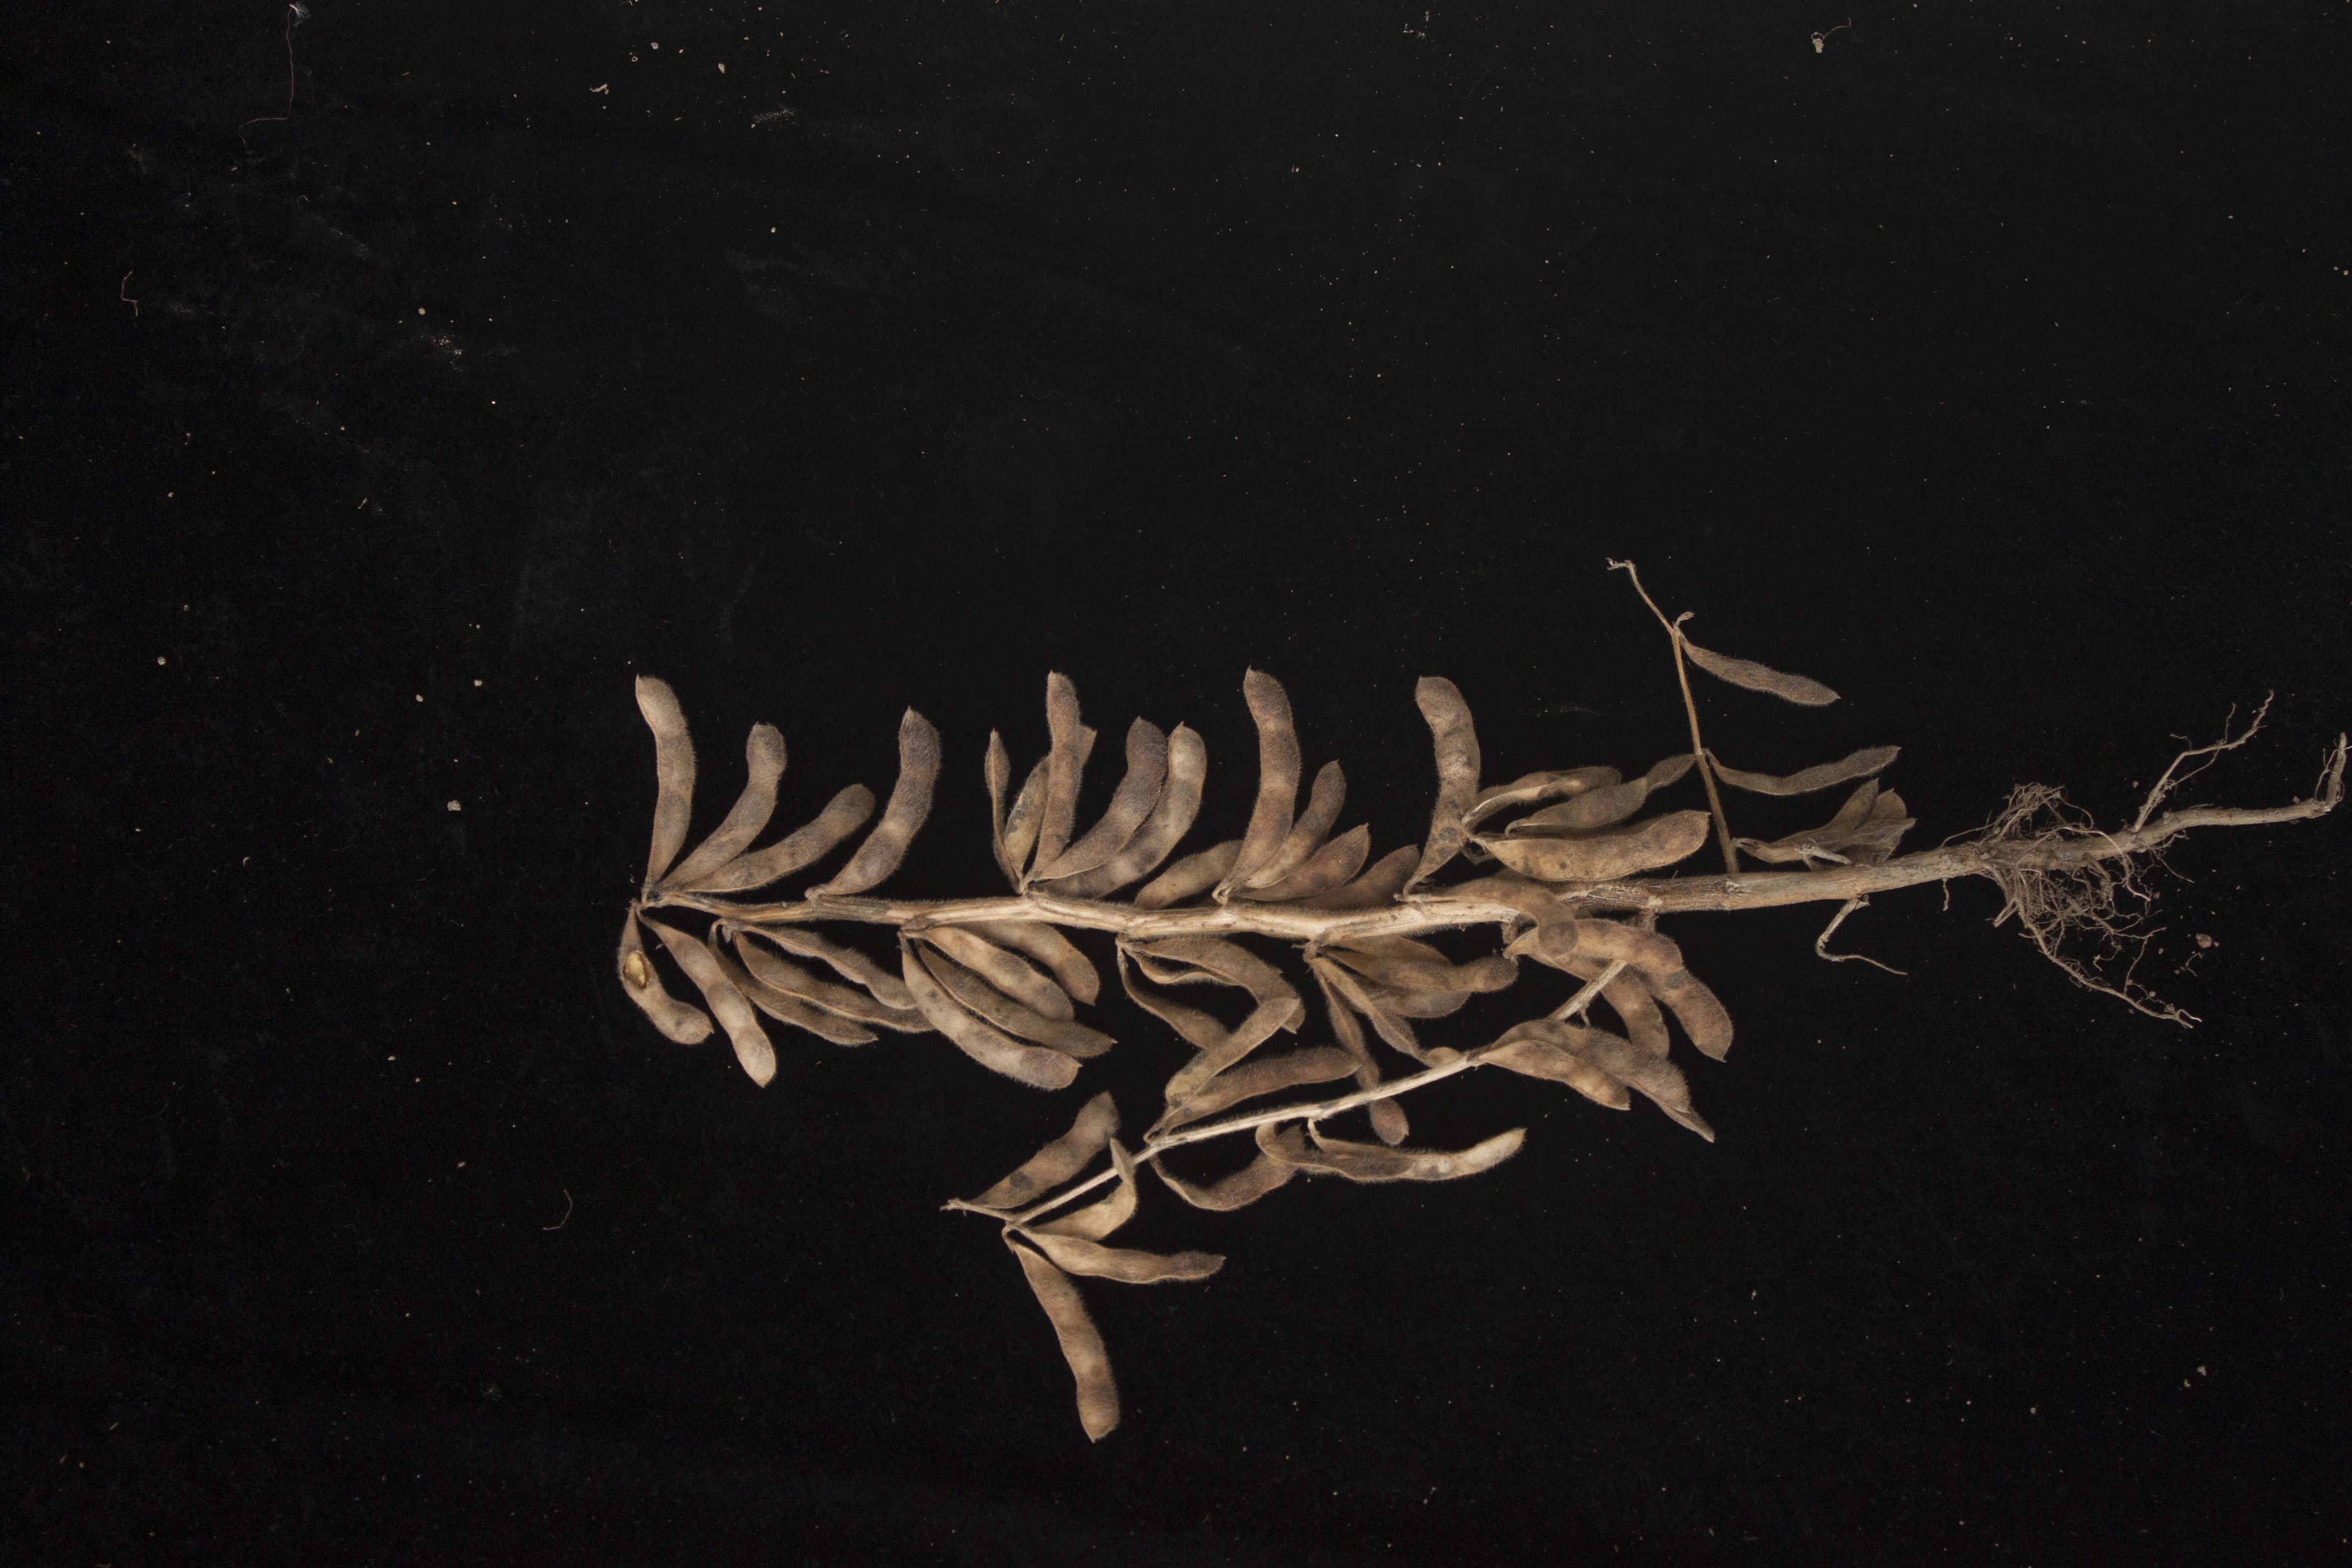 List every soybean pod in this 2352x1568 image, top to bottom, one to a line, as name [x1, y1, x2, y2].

soybean pod [1684, 641, 1841, 704]
soybean pod [1221, 668, 1300, 894]
soybean pod [1029, 673, 1080, 885]
soybean pod [636, 674, 696, 897]
soybean pod [1404, 676, 1479, 895]
soybean pod [810, 709, 940, 901]
soybean pod [1036, 720, 1166, 880]
soybean pod [652, 724, 786, 899]
soybean pod [1051, 728, 1210, 897]
soybean pod [1008, 728, 1093, 880]
soybean pod [984, 735, 1010, 842]
soybean pod [1711, 748, 1898, 795]
soybean pod [1647, 755, 1694, 788]
soybean pod [1236, 760, 1348, 889]
soybean pod [1466, 769, 1623, 829]
soybean pod [1506, 780, 1648, 837]
soybean pod [1742, 784, 1877, 863]
soybean pod [677, 784, 877, 895]
soybean pod [1475, 811, 1709, 883]
soybean pod [1238, 828, 1367, 902]
soybean pod [1138, 836, 1248, 906]
soybean pod [1293, 846, 1422, 910]
soybean pod [1422, 879, 1579, 959]
soybean pod [640, 907, 775, 1088]
soybean pod [619, 916, 711, 1043]
soybean pod [967, 920, 1097, 1005]
soybean pod [1516, 921, 1682, 970]
soybean pod [742, 928, 919, 1011]
soybean pod [912, 928, 1072, 1022]
soybean pod [708, 933, 874, 1046]
soybean pod [732, 934, 927, 1030]
soybean pod [900, 938, 1080, 1090]
soybean pod [1341, 938, 1445, 962]
soybean pod [1131, 940, 1301, 1031]
soybean pod [915, 944, 1118, 1055]
soybean pod [1325, 952, 1515, 993]
soybean pod [1527, 952, 1673, 1055]
soybean pod [1121, 958, 1224, 1047]
soybean pod [1143, 958, 1235, 987]
soybean pod [1318, 962, 1462, 1069]
soybean pod [1644, 969, 1730, 1062]
soybean pod [1321, 983, 1408, 1146]
soybean pod [1151, 998, 1300, 1131]
soybean pod [1495, 1023, 1690, 1115]
soybean pod [1483, 1040, 1629, 1108]
soybean pod [1153, 1049, 1359, 1132]
soybean pod [962, 1091, 1117, 1211]
soybean pod [1258, 1127, 1410, 1182]
soybean pod [1157, 1129, 1305, 1211]
soybean pod [1316, 1130, 1524, 1181]
soybean pod [1036, 1145, 1136, 1241]
soybean pod [1024, 1232, 1228, 1285]
soybean pod [1015, 1248, 1120, 1441]